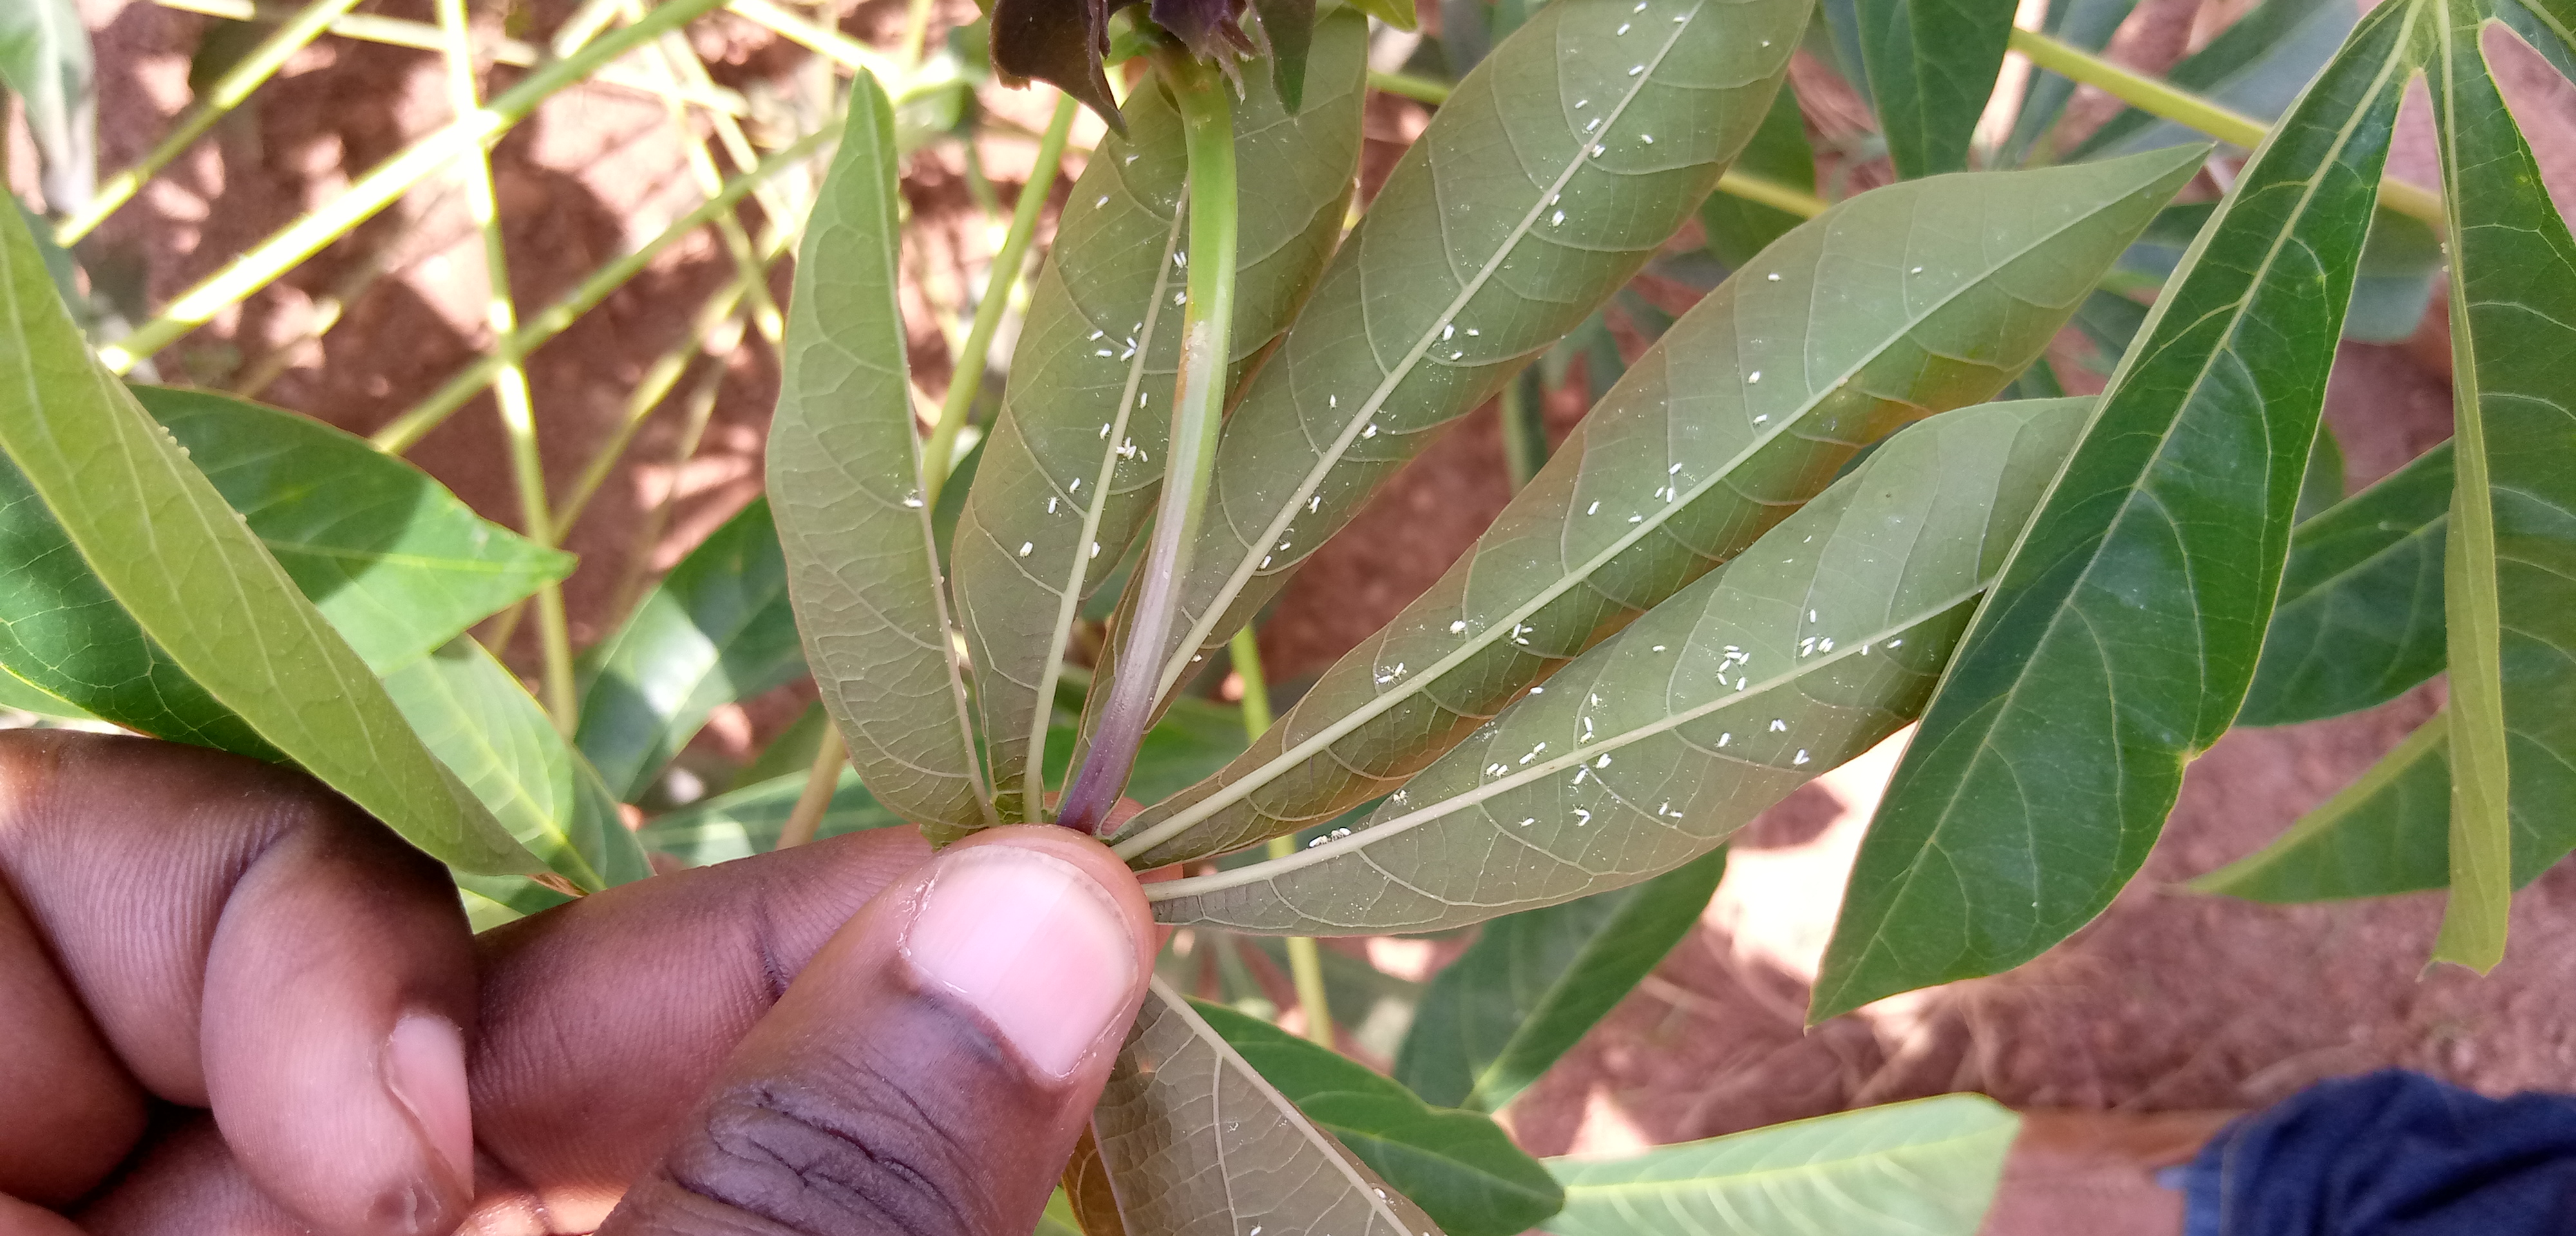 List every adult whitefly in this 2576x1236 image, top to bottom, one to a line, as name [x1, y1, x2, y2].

whitefly [1631, 1, 1649, 16]
whitefly [1667, 14, 1687, 25]
whitefly [1616, 21, 1632, 40]
whitefly [1757, 39, 1774, 50]
whitefly [1626, 66, 1647, 78]
whitefly [1573, 97, 1591, 110]
whitefly [1584, 115, 1602, 133]
whitefly [1640, 132, 1656, 147]
whitefly [1591, 143, 1600, 154]
whitefly [1592, 146, 1607, 160]
whitefly [1123, 151, 1143, 171]
whitefly [1546, 191, 1563, 207]
whitefly [1094, 192, 1112, 211]
whitefly [1549, 210, 1564, 223]
whitefly [1553, 214, 1566, 228]
whitefly [1179, 250, 1191, 267]
whitefly [1171, 252, 1185, 270]
whitefly [1906, 265, 1927, 279]
whitefly [1765, 271, 1785, 283]
whitefly [1173, 291, 1186, 303]
whitefly [1175, 295, 1188, 308]
whitefly [1131, 321, 1146, 334]
whitefly [1437, 321, 1459, 343]
whitefly [1441, 323, 1455, 342]
whitefly [1463, 325, 1483, 341]
whitefly [1086, 326, 1110, 342]
whitefly [1124, 335, 1139, 350]
whitefly [1117, 346, 1137, 365]
whitefly [1094, 348, 1113, 360]
whitefly [1448, 349, 1464, 362]
whitefly [1745, 365, 1763, 393]
whitefly [1752, 369, 1760, 386]
whitefly [1135, 389, 1151, 411]
whitefly [1327, 391, 1338, 411]
whitefly [1750, 412, 1770, 429]
whitefly [1097, 421, 1113, 440]
whitefly [1361, 421, 1379, 440]
whitefly [1359, 424, 1381, 443]
whitefly [1124, 436, 1132, 451]
whitefly [1114, 443, 1125, 454]
whitefly [1123, 443, 1140, 460]
whitefly [1121, 444, 1138, 464]
whitefly [1139, 448, 1152, 465]
whitefly [1665, 460, 1685, 478]
whitefly [1068, 474, 1084, 495]
whitefly [1665, 485, 1674, 505]
whitefly [1653, 487, 1663, 500]
whitefly [1303, 494, 1323, 514]
whitefly [1044, 494, 1059, 514]
whitefly [902, 495, 927, 512]
whitefly [1306, 495, 1321, 518]
whitefly [1586, 497, 1602, 518]
whitefly [1625, 513, 1644, 527]
whitefly [1088, 536, 1103, 562]
whitefly [1016, 536, 1037, 563]
whitefly [1016, 539, 1036, 559]
whitefly [1277, 540, 1293, 554]
whitefly [1258, 553, 1274, 570]
whitefly [1808, 608, 1817, 625]
whitefly [1447, 616, 1472, 637]
whitefly [1448, 617, 1461, 635]
whitefly [1446, 620, 1468, 637]
whitefly [1511, 621, 1522, 641]
whitefly [1521, 626, 1535, 635]
whitefly [1797, 635, 1818, 648]
whitefly [1514, 636, 1531, 648]
whitefly [1816, 637, 1831, 653]
whitefly [1884, 639, 1903, 651]
whitefly [1822, 641, 1835, 655]
whitefly [1651, 642, 1669, 655]
whitefly [1722, 642, 1741, 651]
whitefly [1859, 642, 1872, 658]
whitefly [1799, 643, 1814, 660]
whitefly [1721, 650, 1742, 660]
whitefly [1192, 651, 1204, 665]
whitefly [1739, 651, 1751, 667]
whitefly [1716, 659, 1732, 673]
whitefly [1392, 659, 1408, 679]
whitefly [1716, 671, 1730, 689]
whitefly [1734, 673, 1747, 693]
whitefly [1377, 674, 1395, 686]
whitefly [1528, 684, 1546, 696]
whitefly [1587, 689, 1602, 709]
whitefly [1582, 715, 1595, 732]
whitefly [1777, 717, 1789, 736]
whitefly [1768, 718, 1778, 734]
whitefly [1715, 729, 1734, 749]
whitefly [1578, 730, 1593, 746]
whitefly [1533, 740, 1548, 755]
whitefly [1792, 747, 1807, 768]
whitefly [1594, 749, 1610, 772]
whitefly [1519, 752, 1537, 768]
whitefly [1799, 754, 1813, 765]
whitefly [1600, 757, 1613, 771]
whitefly [1484, 762, 1500, 776]
whitefly [1495, 764, 1510, 778]
whitefly [1570, 765, 1589, 791]
whitefly [1399, 787, 1409, 802]
whitefly [1391, 792, 1400, 803]
whitefly [1656, 800, 1671, 818]
whitefly [1572, 805, 1591, 816]
whitefly [1669, 809, 1685, 821]
whitefly [1517, 814, 1538, 830]
whitefly [1577, 815, 1591, 829]
whitefly [1338, 826, 1355, 838]
whitefly [1330, 829, 1343, 843]
whitefly [1308, 835, 1329, 848]
whitefly [1372, 1185, 1388, 1201]
whitefly [1248, 1223, 1265, 1236]